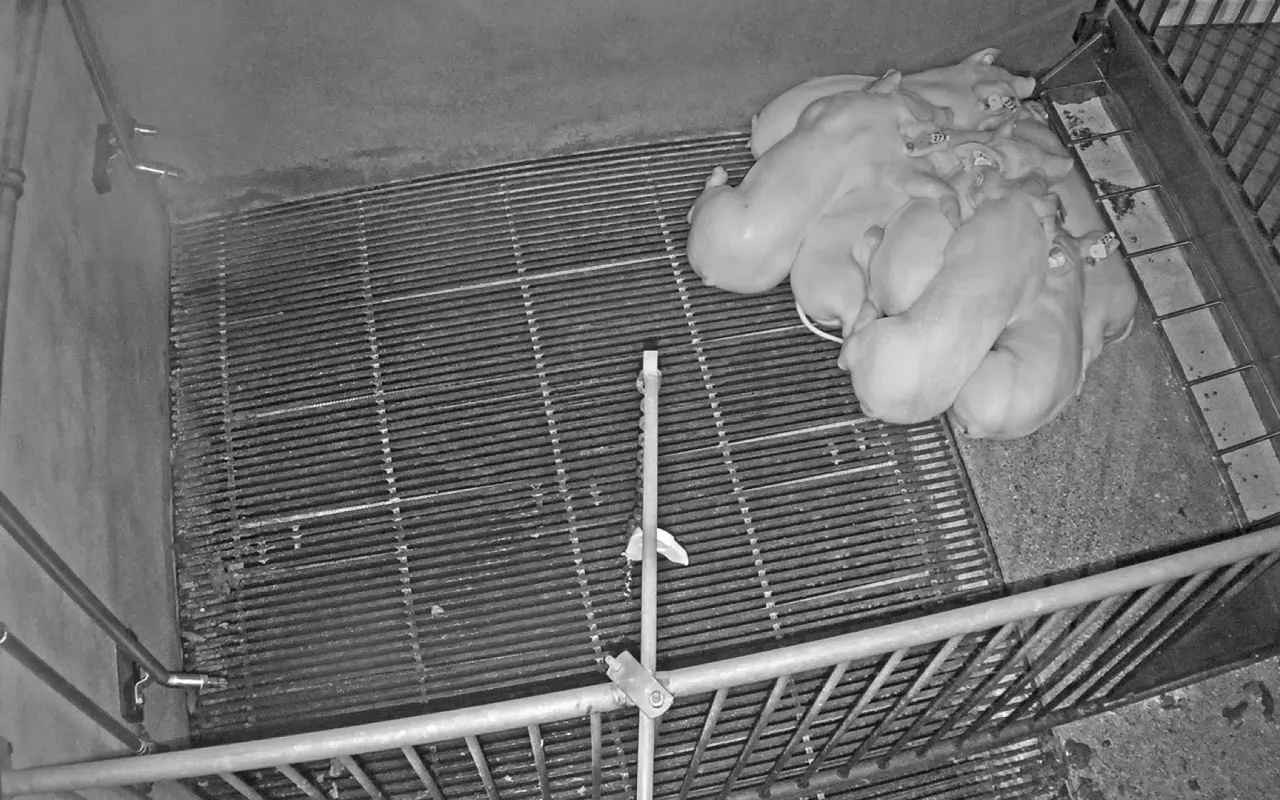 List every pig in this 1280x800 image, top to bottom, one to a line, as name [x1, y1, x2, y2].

pig [745, 45, 1039, 160]
pig [685, 66, 956, 296]
pig [1014, 99, 1140, 399]
pig [868, 104, 1075, 317]
pig [790, 129, 997, 342]
pig [836, 163, 1068, 425]
pig [948, 228, 1120, 440]